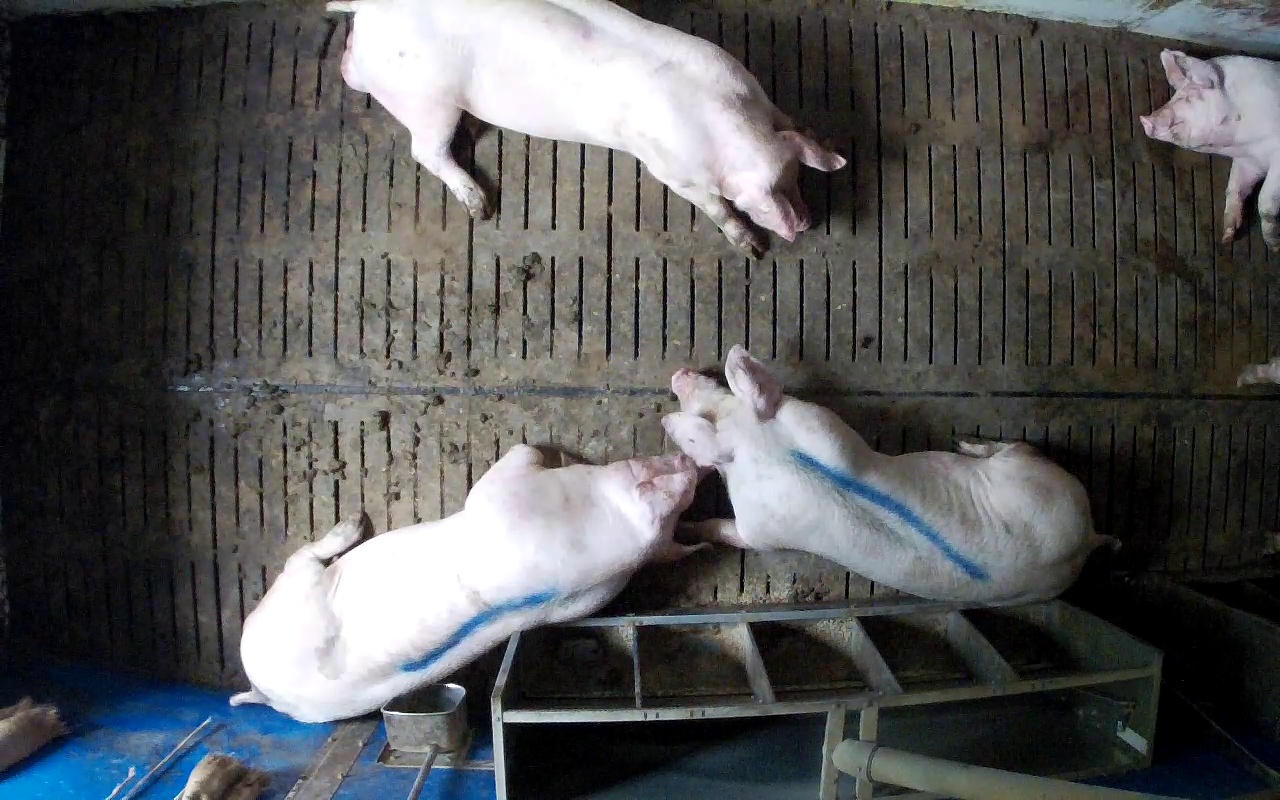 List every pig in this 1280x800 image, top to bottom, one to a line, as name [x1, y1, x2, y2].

pig [319, 0, 849, 264]
pig [1140, 44, 1279, 252]
pig [664, 344, 1122, 606]
pig [226, 442, 718, 727]